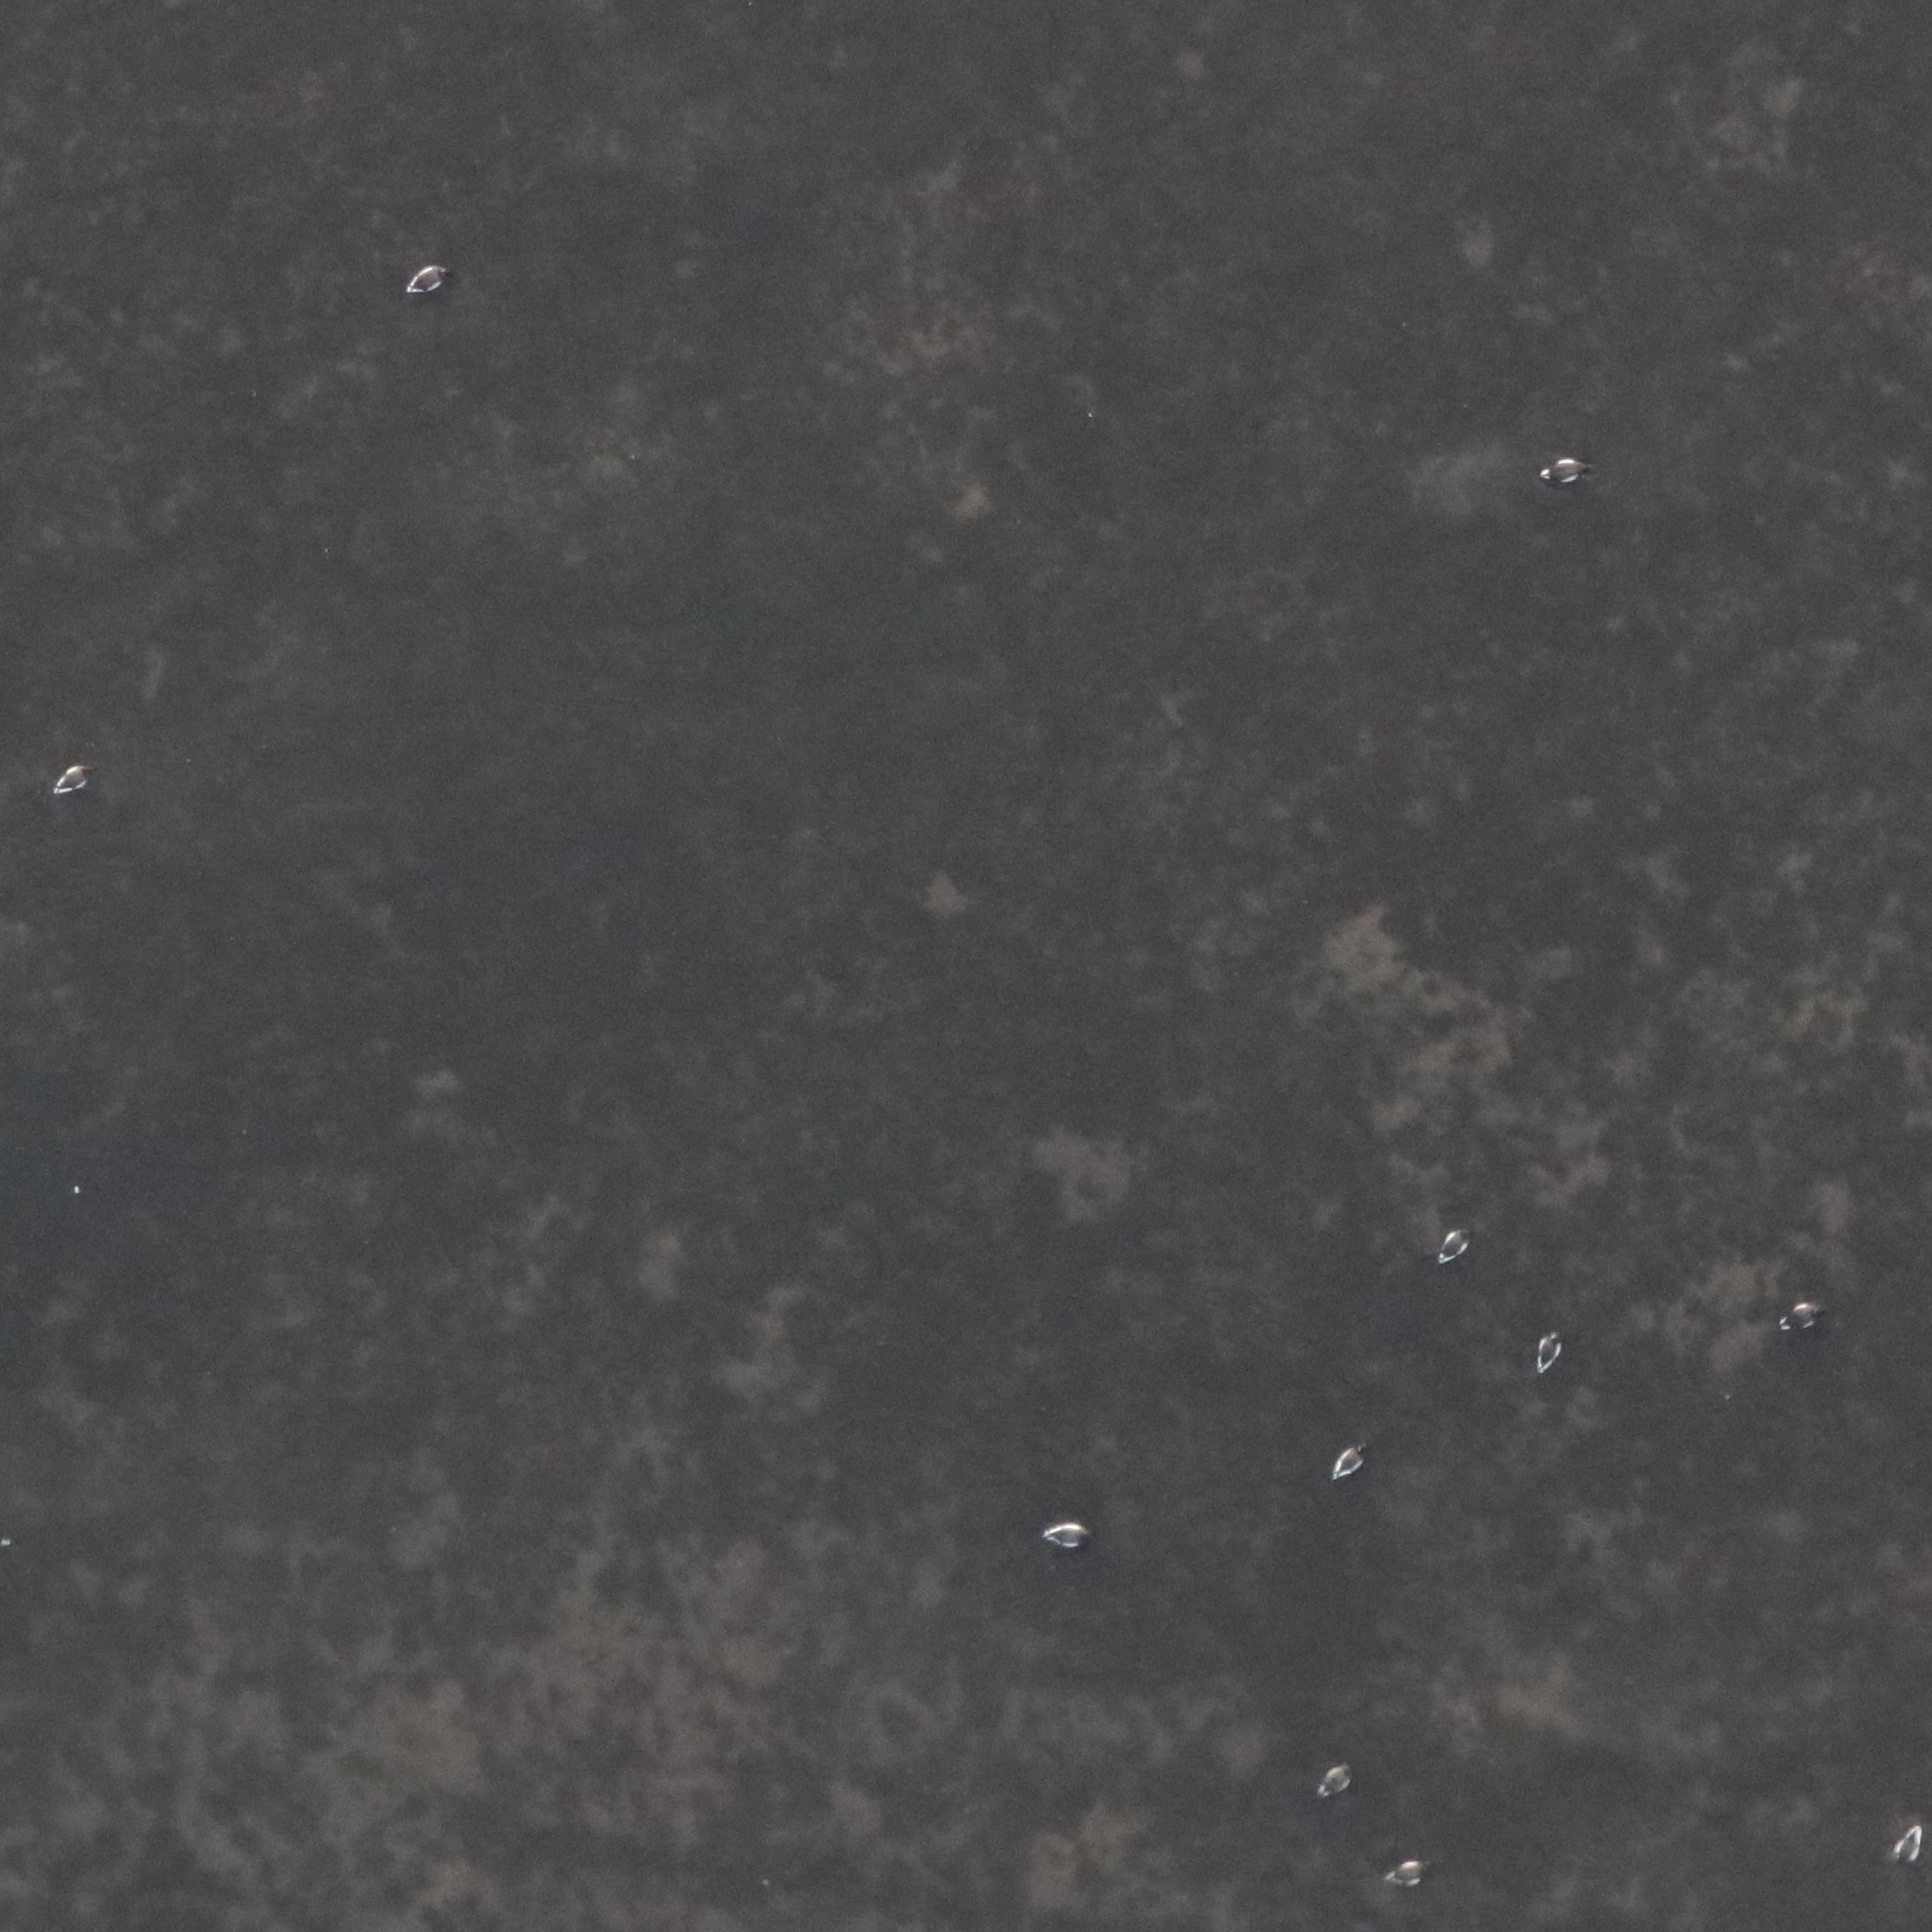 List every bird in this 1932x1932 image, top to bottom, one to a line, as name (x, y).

brant (430, 279)
brant (1565, 470)
brant (72, 778)
brant (1454, 1245)
brant (1803, 1314)
brant (1549, 1351)
brant (1350, 1463)
brant (1069, 1536)
brant (1335, 1782)
brant (1909, 1848)
brant (1408, 1873)